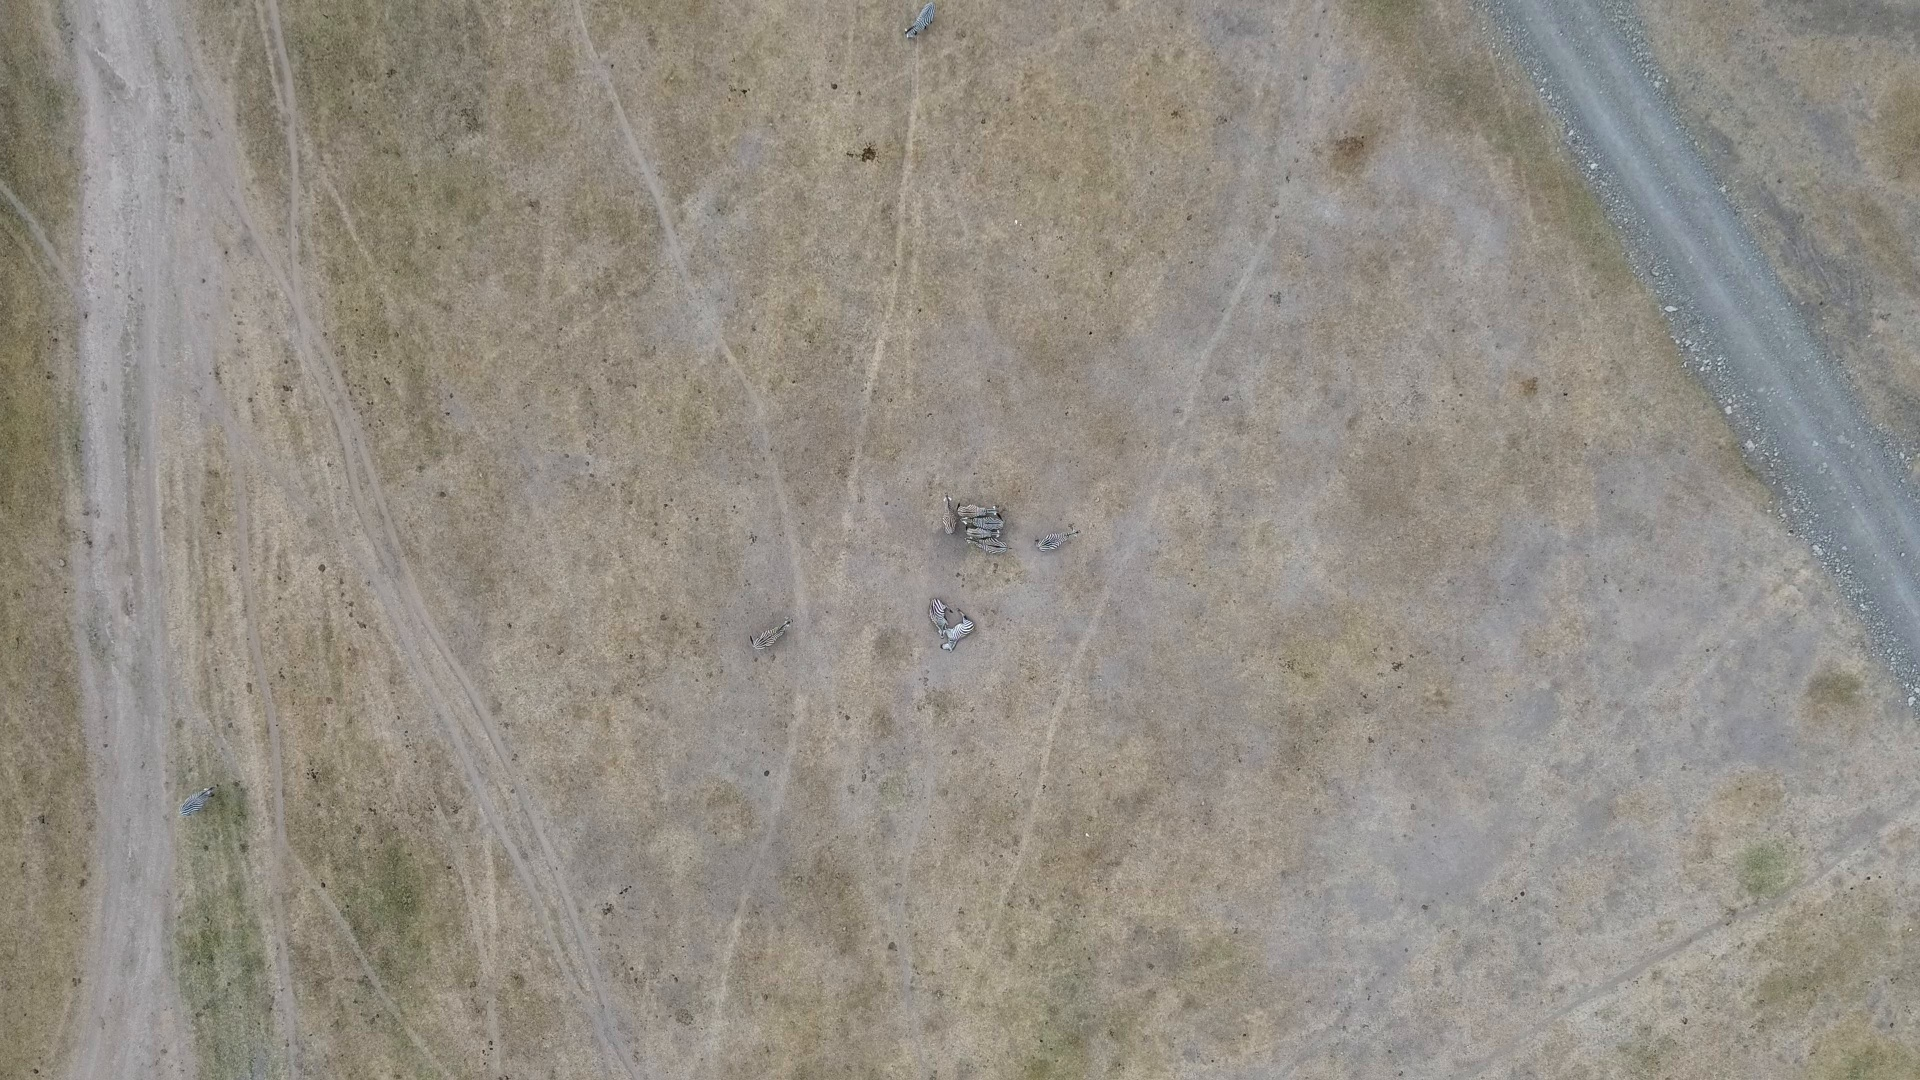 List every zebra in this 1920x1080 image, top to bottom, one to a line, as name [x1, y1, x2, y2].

zebra [904, 2, 935, 39]
zebra [940, 492, 958, 537]
zebra [954, 499, 1003, 519]
zebra [960, 514, 1004, 528]
zebra [965, 527, 1004, 538]
zebra [1038, 530, 1078, 550]
zebra [967, 536, 1011, 556]
zebra [927, 599, 948, 636]
zebra [939, 612, 974, 653]
zebra [751, 619, 791, 650]
zebra [939, 621, 955, 649]
zebra [180, 786, 217, 815]